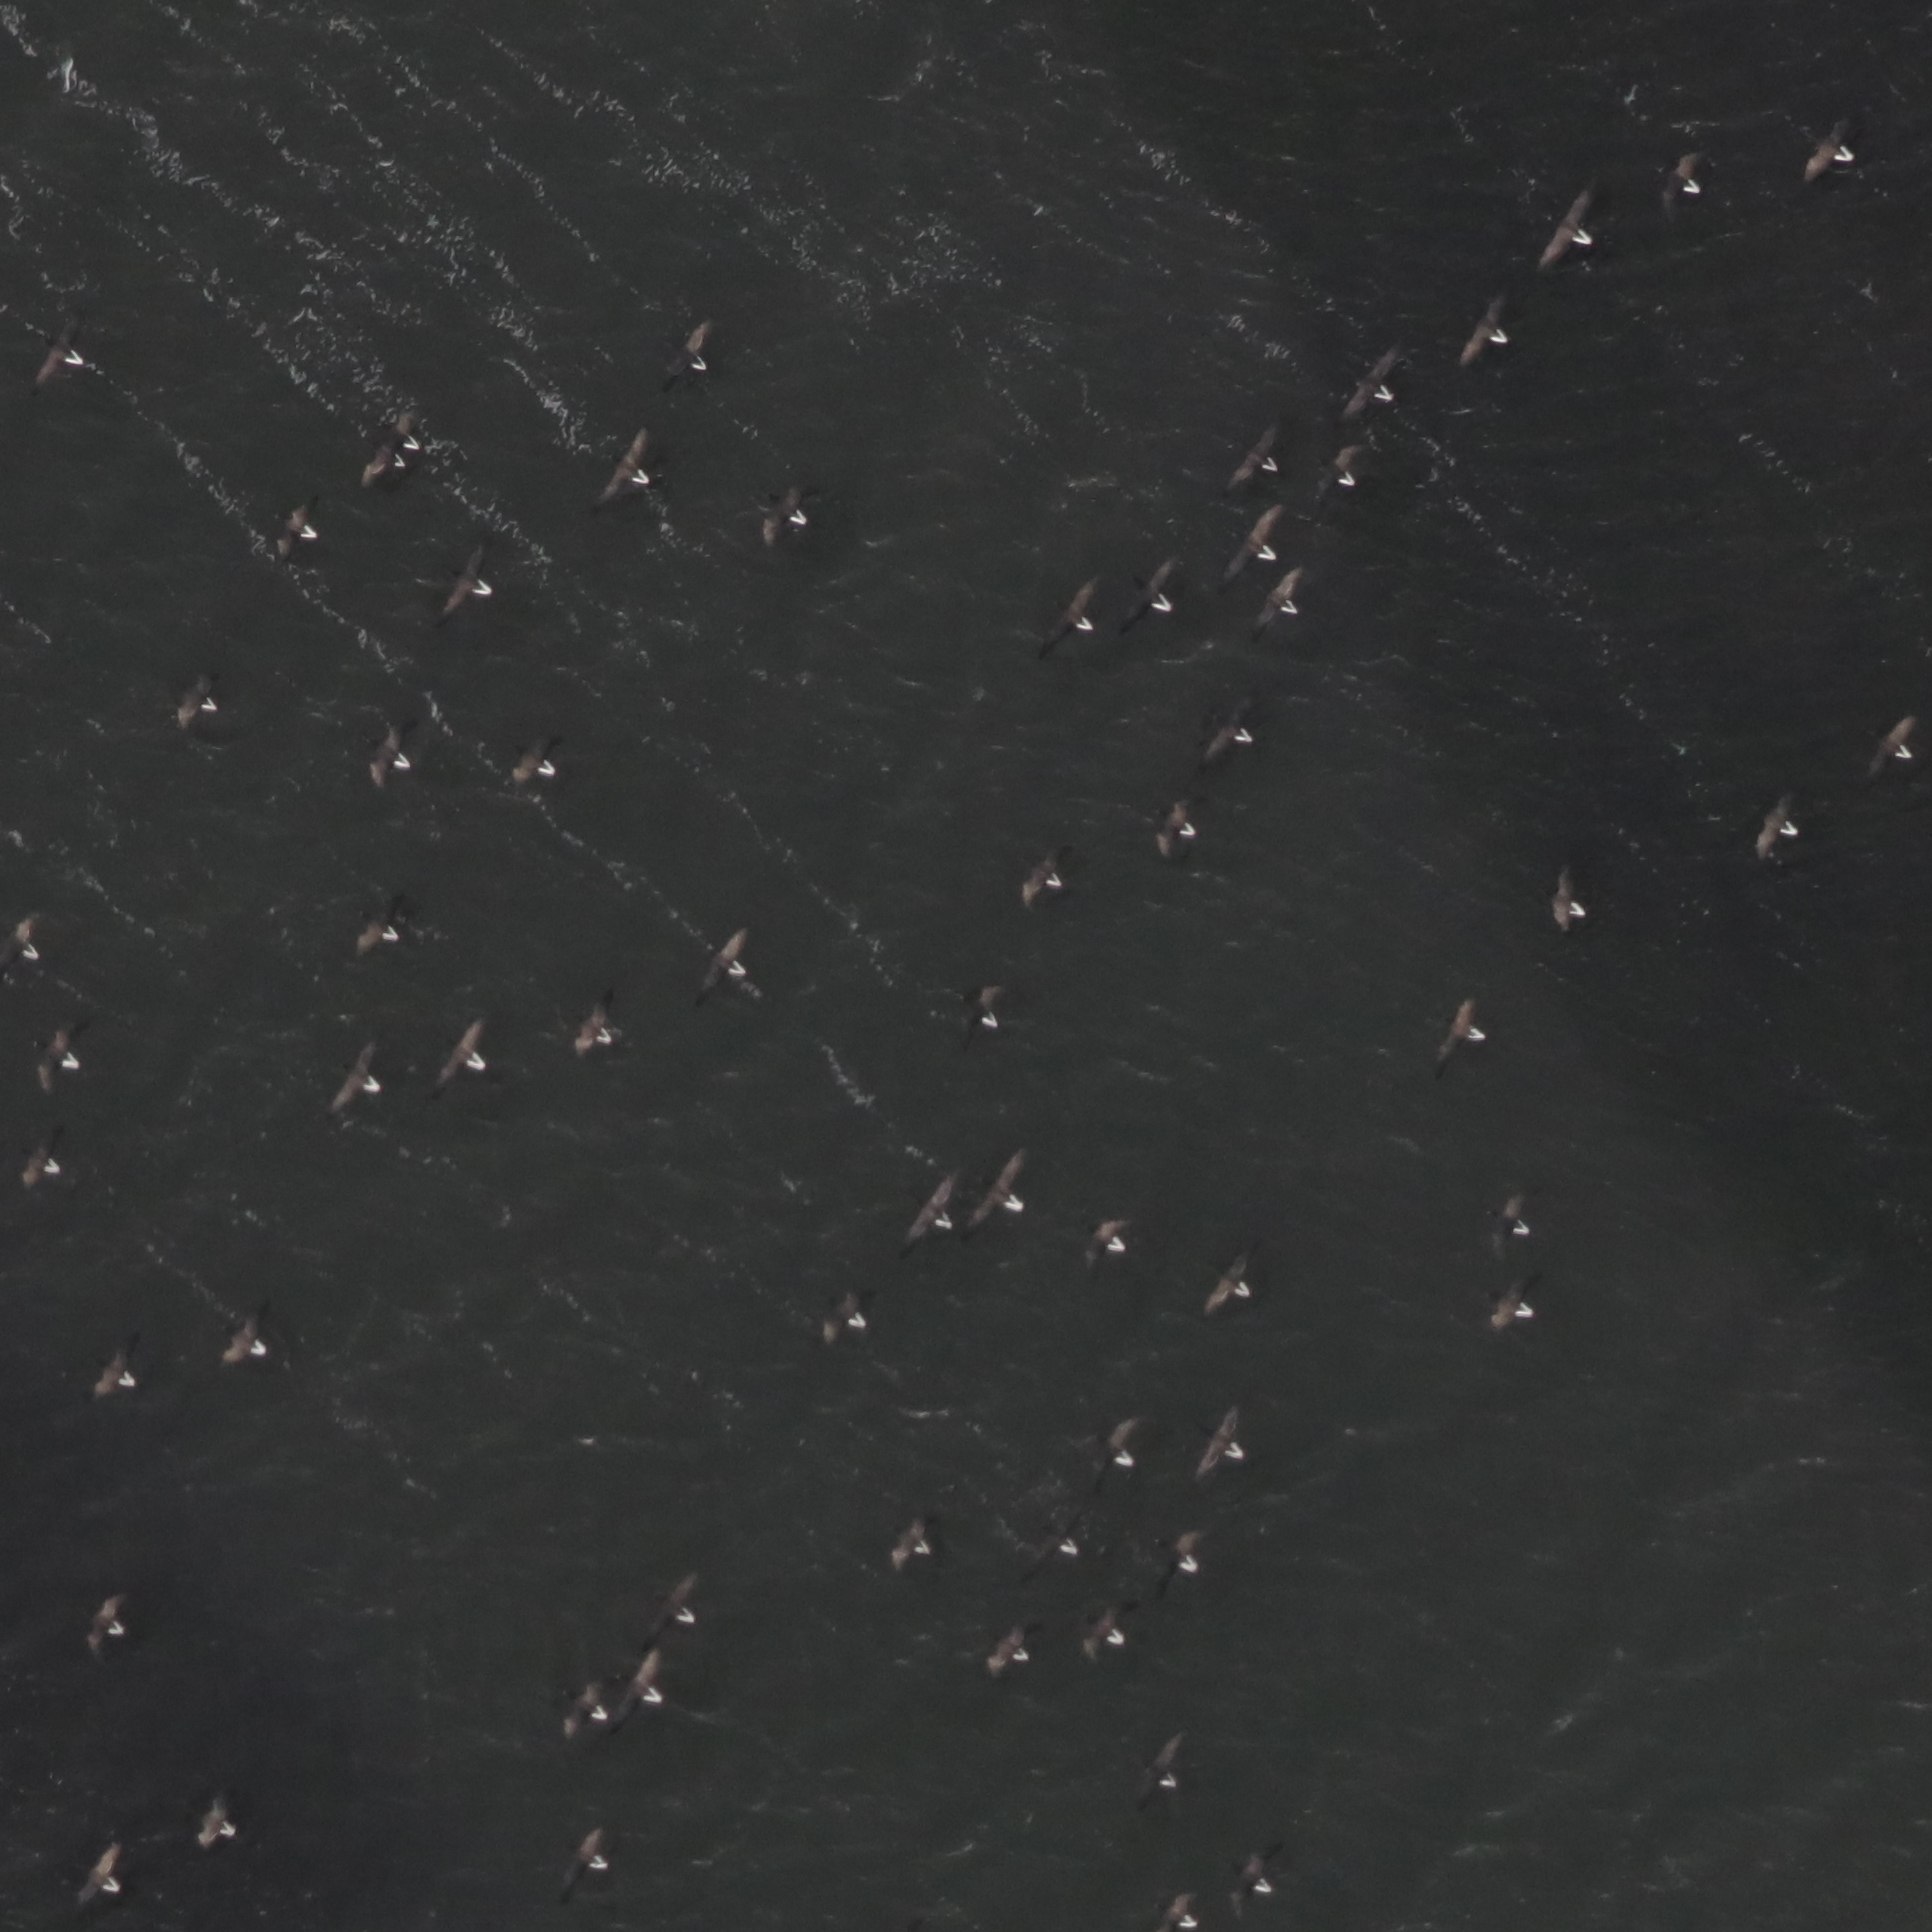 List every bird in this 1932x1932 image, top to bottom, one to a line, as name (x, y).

brant (1836, 144)
brant (1684, 178)
brant (1572, 227)
brant (1486, 335)
brant (61, 351)
brant (683, 354)
brant (1380, 387)
brant (401, 430)
brant (388, 457)
brant (1252, 458)
brant (628, 467)
brant (1343, 468)
brant (782, 506)
brant (300, 529)
brant (1261, 547)
brant (469, 585)
brant (1156, 589)
brant (1286, 610)
brant (1070, 618)
brant (197, 703)
brant (1231, 734)
brant (1889, 747)
brant (386, 758)
brant (532, 763)
brant (1779, 823)
brant (1178, 826)
brant (1040, 882)
brant (1568, 906)
brant (379, 934)
brant (24, 940)
brant (724, 961)
brant (976, 1007)
brant (1461, 1024)
brant (592, 1030)
brant (55, 1051)
brant (465, 1051)
brant (359, 1076)
brant (40, 1158)
brant (997, 1197)
brant (935, 1211)
brant (1510, 1224)
brant (1104, 1237)
brant (1223, 1290)
brant (1511, 1306)
brant (858, 1310)
brant (244, 1342)
brant (114, 1376)
brant (1117, 1446)
brant (1219, 1446)
brant (1057, 1528)
brant (913, 1541)
brant (1178, 1551)
brant (672, 1611)
brant (107, 1620)
brant (1103, 1633)
brant (1009, 1651)
brant (647, 1679)
brant (589, 1709)
brant (1161, 1774)
brant (209, 1822)
brant (591, 1854)
brant (100, 1878)
brant (1248, 1878)
brant (1177, 1918)